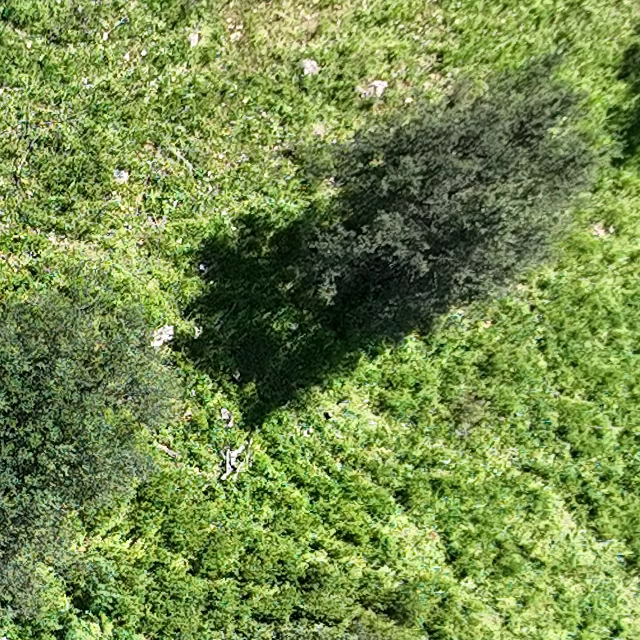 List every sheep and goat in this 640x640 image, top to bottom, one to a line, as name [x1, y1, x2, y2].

None